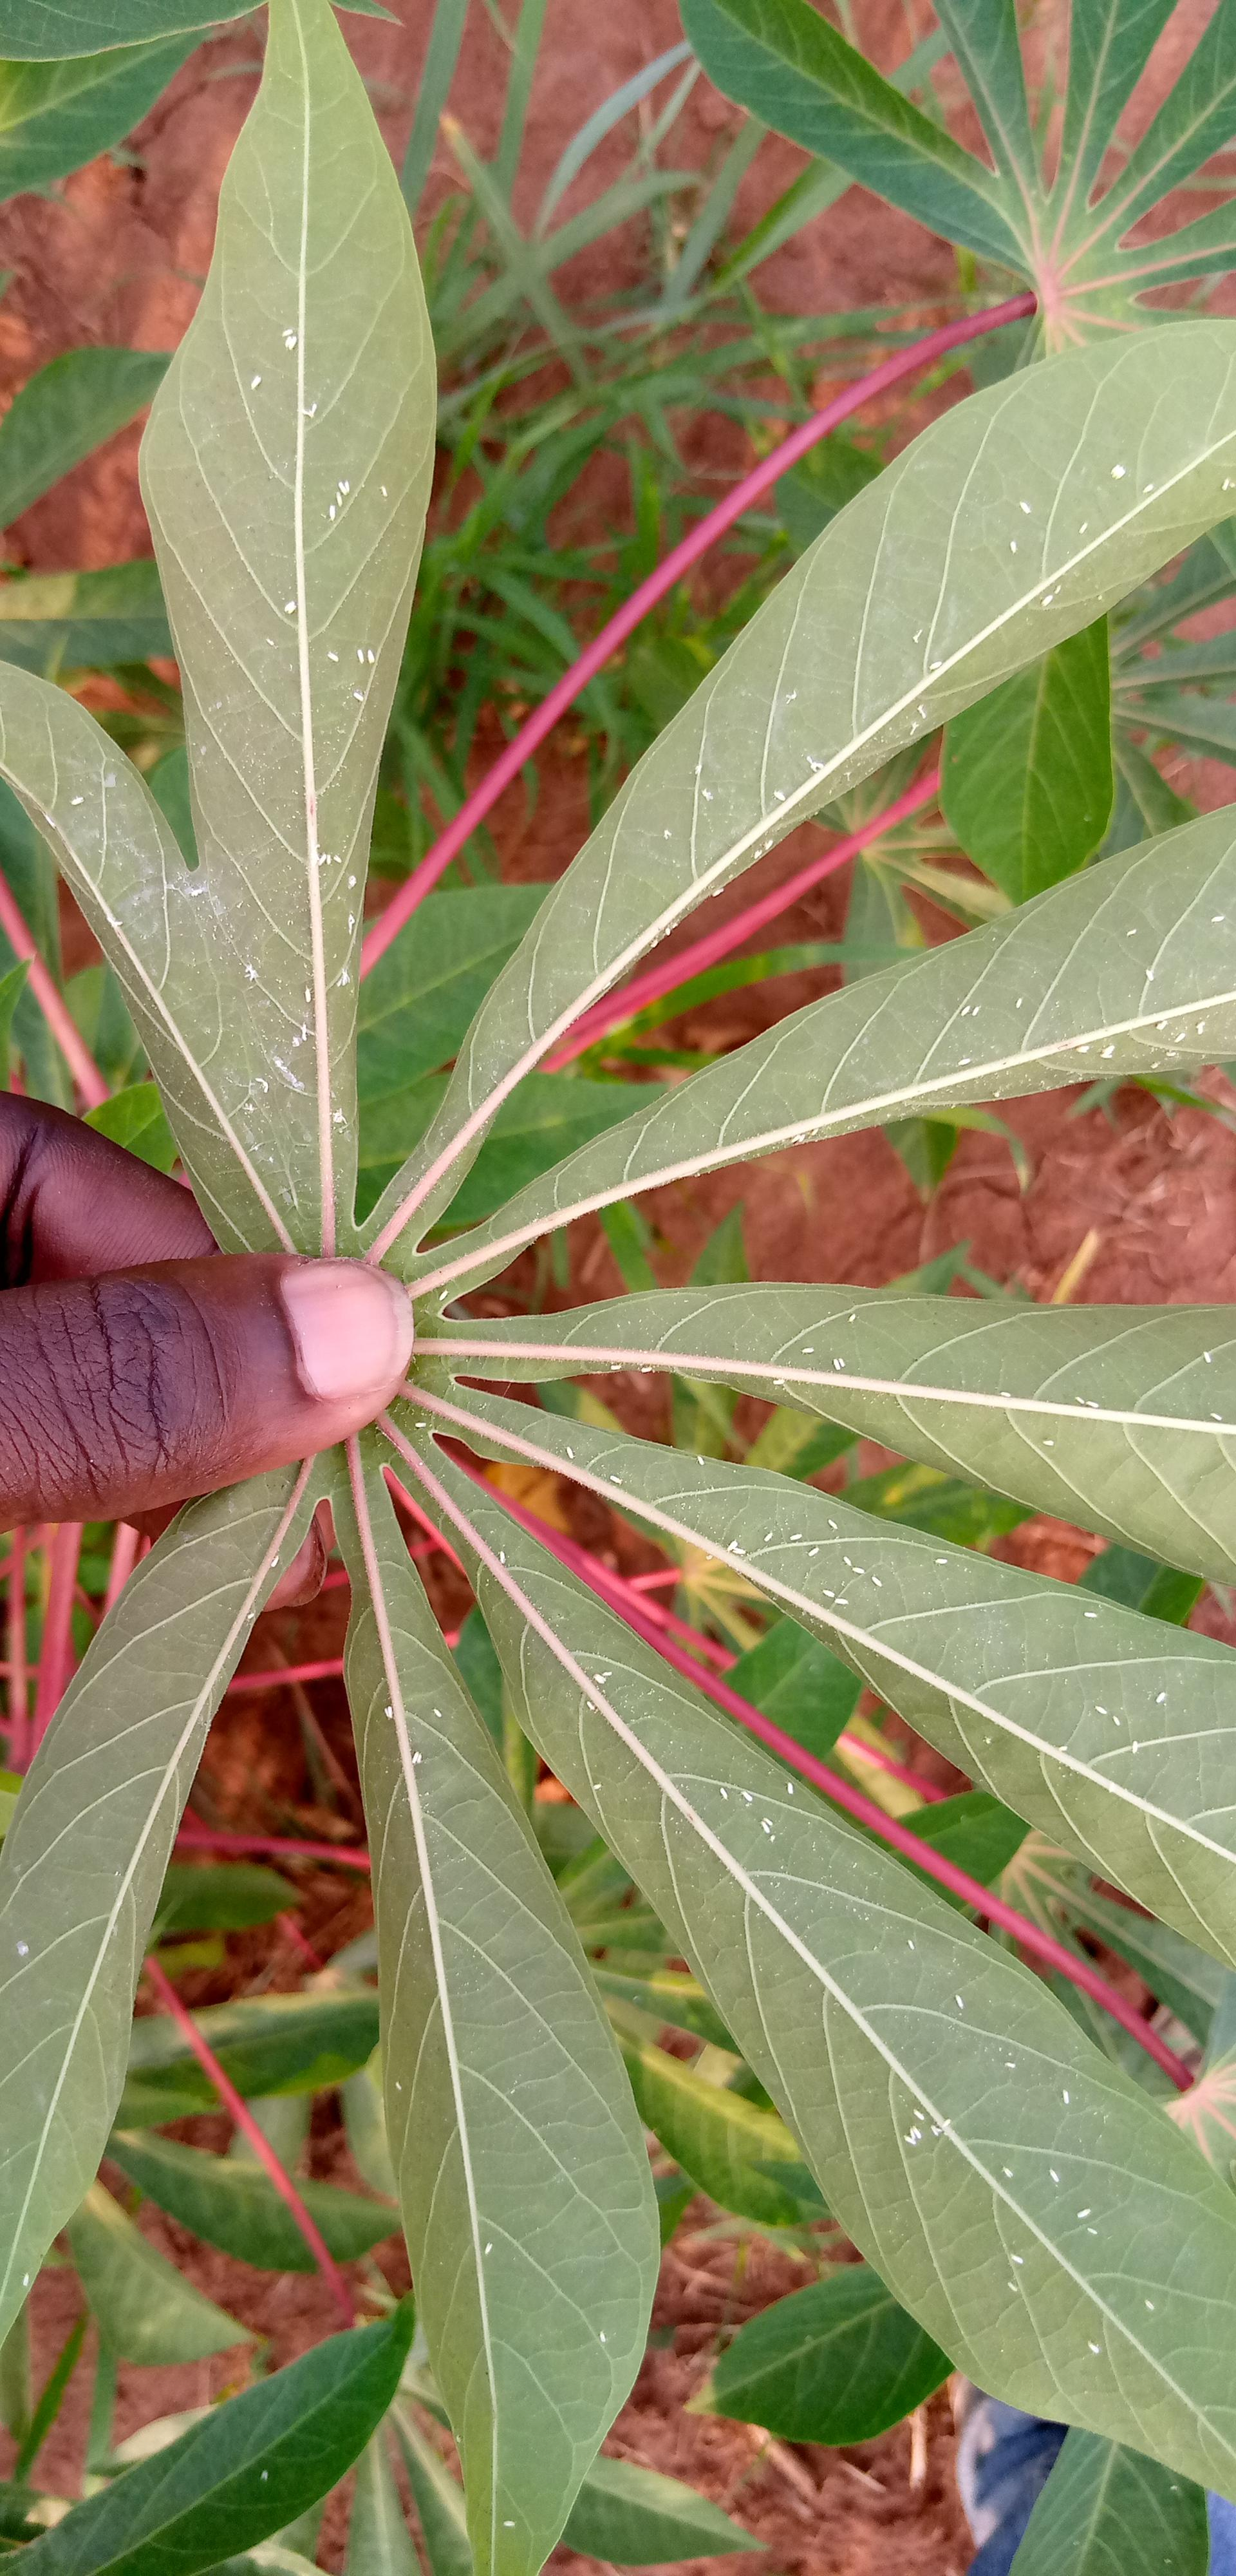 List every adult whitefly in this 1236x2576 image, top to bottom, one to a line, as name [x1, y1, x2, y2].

whitefly [277, 325, 300, 336]
whitefly [282, 335, 303, 355]
whitefly [247, 374, 265, 393]
whitefly [295, 403, 322, 422]
whitefly [1106, 462, 1127, 481]
whitefly [1219, 475, 1236, 492]
whitefly [337, 478, 356, 495]
whitefly [1141, 479, 1156, 497]
whitefly [377, 481, 392, 500]
whitefly [333, 489, 343, 507]
whitefly [1015, 498, 1031, 515]
whitefly [324, 502, 340, 524]
whitefly [1072, 520, 1089, 537]
whitefly [1007, 538, 1020, 556]
whitefly [1051, 583, 1065, 595]
whitefly [1038, 591, 1055, 609]
whitefly [280, 598, 302, 619]
whitefly [911, 629, 925, 646]
whitefly [264, 634, 279, 650]
whitefly [366, 647, 379, 665]
whitefly [354, 647, 366, 665]
whitefly [323, 650, 341, 665]
whitefly [925, 659, 943, 672]
whitefly [782, 687, 800, 705]
whitefly [349, 690, 369, 705]
whitefly [915, 703, 935, 721]
whitefly [906, 719, 922, 741]
whitefly [803, 753, 825, 775]
whitefly [689, 762, 706, 777]
whitefly [698, 788, 718, 807]
whitefly [768, 788, 789, 803]
whitefly [68, 792, 88, 810]
whitefly [660, 826, 676, 840]
whitefly [761, 837, 777, 851]
whitefly [752, 848, 764, 862]
whitefly [316, 848, 333, 869]
whitefly [332, 851, 346, 864]
whitefly [344, 873, 360, 891]
whitefly [185, 886, 207, 901]
whitefly [709, 886, 726, 900]
whitefly [346, 909, 357, 938]
whitefly [1208, 913, 1227, 926]
whitefly [664, 925, 673, 938]
whitefly [1125, 926, 1138, 939]
whitefly [648, 938, 660, 951]
whitefly [239, 961, 261, 983]
whitefly [333, 967, 352, 988]
whitefly [1141, 967, 1156, 983]
whitefly [302, 983, 314, 1005]
whitefly [1014, 993, 1024, 1012]
whitefly [955, 1001, 971, 1018]
whitefly [971, 1002, 980, 1019]
whitefly [1156, 1019, 1168, 1032]
whitefly [1194, 1019, 1206, 1036]
whitefly [301, 1020, 310, 1041]
whitefly [1173, 1031, 1190, 1043]
whitefly [288, 1035, 301, 1048]
whitefly [1098, 1043, 1115, 1061]
whitefly [1074, 1043, 1090, 1055]
whitefly [1164, 1047, 1178, 1063]
whitefly [270, 1050, 290, 1074]
whitefly [957, 1056, 971, 1069]
whitefly [1149, 1060, 1163, 1074]
whitefly [252, 1075, 272, 1095]
whitefly [241, 1101, 259, 1114]
whitefly [330, 1107, 349, 1128]
whitefly [809, 1126, 819, 1137]
whitefly [788, 1133, 807, 1148]
whitefly [436, 1288, 449, 1303]
whitefly [845, 1310, 859, 1324]
whitefly [798, 1345, 815, 1357]
whitefly [1200, 1347, 1215, 1365]
whitefly [830, 1355, 848, 1371]
whitefly [608, 1361, 623, 1374]
whitefly [638, 1365, 657, 1375]
whitefly [769, 1378, 787, 1387]
whitefly [998, 1389, 1011, 1400]
whitefly [1072, 1394, 1084, 1408]
whitefly [1083, 1399, 1100, 1410]
whitefly [1208, 1409, 1225, 1423]
whitefly [411, 1419, 429, 1431]
whitefly [1040, 1436, 1056, 1448]
whitefly [561, 1443, 579, 1463]
whitefly [695, 1453, 707, 1468]
whitefly [604, 1470, 625, 1488]
whitefly [825, 1516, 841, 1532]
whitefly [762, 1529, 776, 1545]
whitefly [787, 1530, 806, 1544]
whitefly [727, 1535, 748, 1557]
whitefly [806, 1545, 819, 1557]
whitefly [493, 1546, 515, 1567]
whitefly [268, 1552, 283, 1569]
whitefly [841, 1553, 850, 1566]
whitefly [932, 1555, 953, 1567]
whitefly [850, 1564, 866, 1577]
whitefly [869, 1574, 884, 1590]
whitefly [817, 1586, 835, 1598]
whitefly [833, 1596, 850, 1609]
whitefly [1081, 1607, 1098, 1623]
whitefly [244, 1609, 256, 1624]
whitefly [599, 1669, 619, 1682]
whitefly [592, 1672, 609, 1689]
whitefly [1152, 1688, 1171, 1710]
whitefly [583, 1699, 599, 1715]
whitefly [380, 1702, 397, 1723]
whitefly [1091, 1704, 1109, 1717]
whitefly [427, 1705, 448, 1719]
whitefly [1109, 1713, 1123, 1728]
whitefly [980, 1736, 999, 1747]
whitefly [1127, 1738, 1143, 1761]
whitefly [1056, 1743, 1069, 1754]
whitefly [404, 1748, 427, 1770]
whitefly [783, 1779, 798, 1797]
whitefly [589, 1780, 604, 1792]
whitefly [716, 1783, 730, 1803]
whitefly [737, 1788, 760, 1804]
whitefly [757, 1814, 777, 1833]
whitefly [767, 1834, 780, 1844]
whitefly [904, 1938, 918, 1952]
whitefly [10, 1938, 37, 1956]
whitefly [951, 1993, 966, 2013]
whitefly [1002, 2056, 1017, 2070]
whitefly [391, 2079, 405, 2094]
whitefly [1059, 2087, 1072, 2108]
whitefly [910, 2107, 927, 2123]
whitefly [939, 2117, 954, 2130]
whitefly [928, 2122, 942, 2137]
whitefly [906, 2123, 922, 2139]
whitefly [901, 2133, 919, 2148]
whitefly [998, 2163, 1018, 2181]
whitefly [1045, 2164, 1065, 2185]
whitefly [1073, 2204, 1096, 2219]
whitefly [1085, 2224, 1100, 2238]
whitefly [482, 2240, 499, 2260]
whitefly [1007, 2251, 1027, 2266]
whitefly [19, 2272, 32, 2291]
whitefly [1006, 2279, 1020, 2296]
whitefly [1143, 2297, 1157, 2313]
whitefly [597, 2329, 611, 2347]
whitefly [1084, 2336, 1100, 2357]
whitefly [453, 2434, 464, 2444]
whitefly [256, 2466, 276, 2483]
whitefly [500, 2516, 521, 2530]